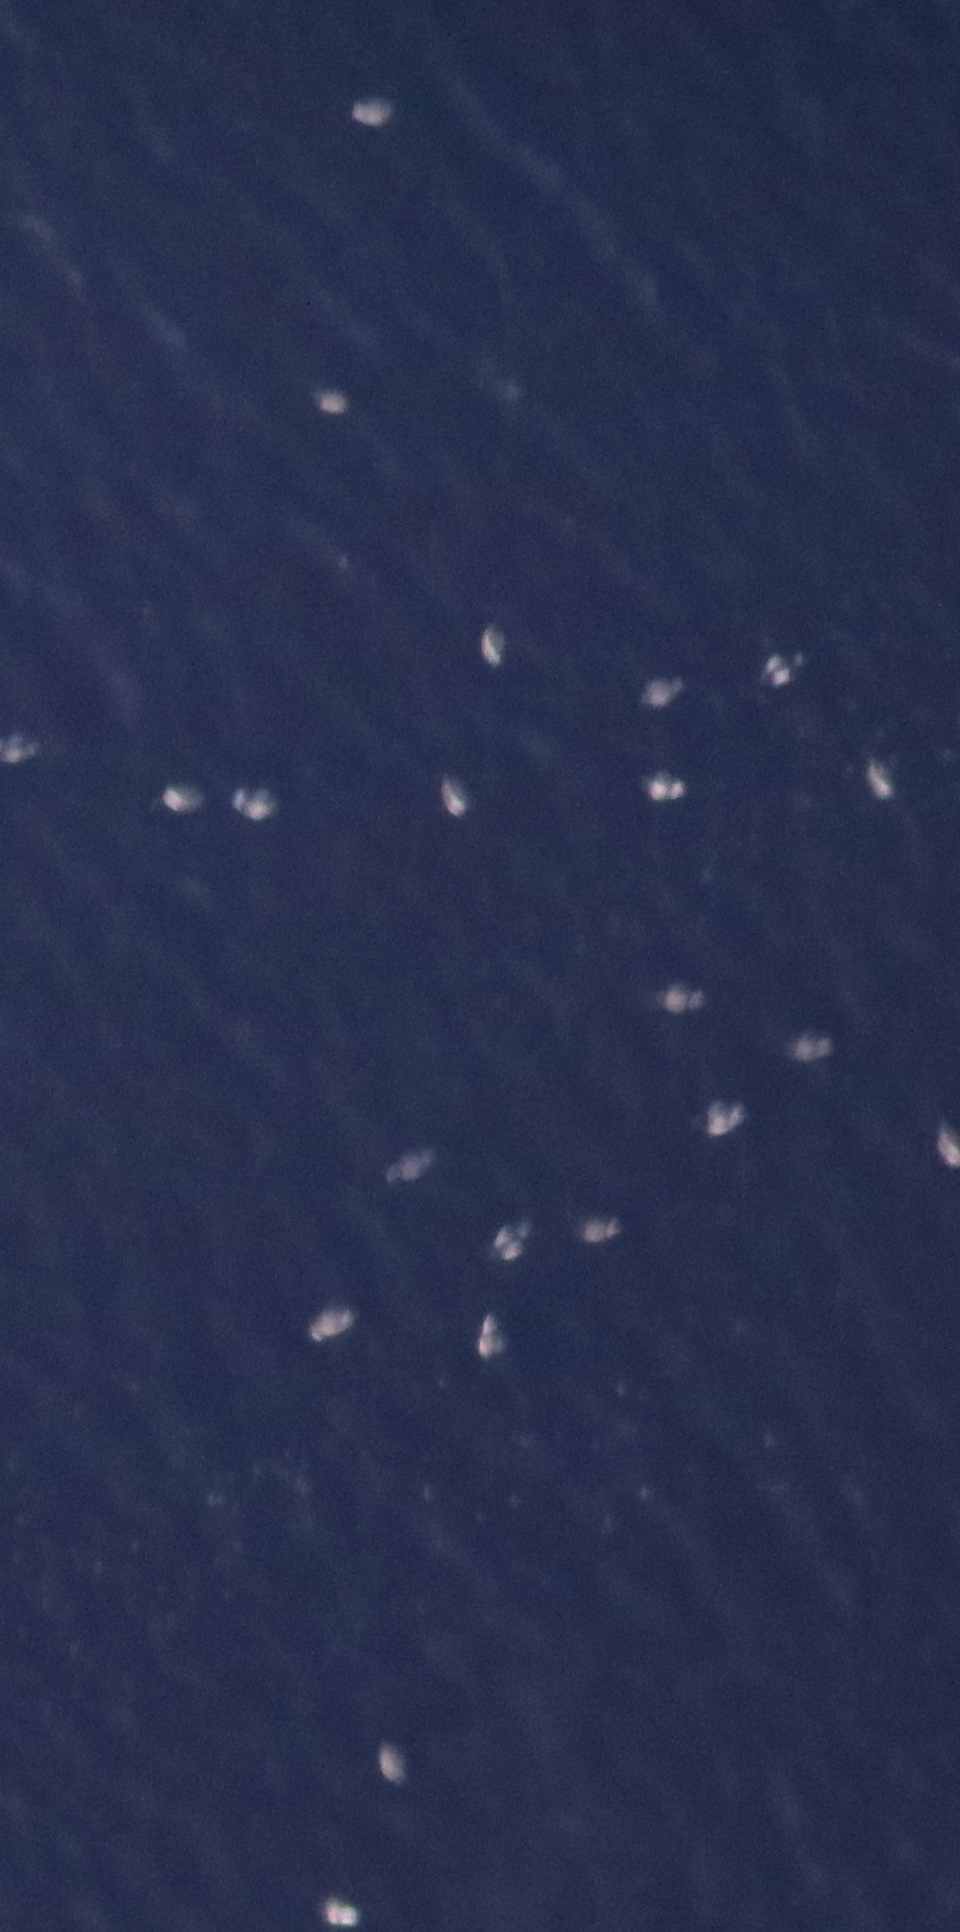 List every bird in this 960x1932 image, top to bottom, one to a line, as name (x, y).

other bird (372, 110)
other bird (335, 403)
brant (497, 646)
brant (778, 670)
brant (657, 693)
brant (8, 750)
brant (657, 784)
brant (881, 785)
brant (191, 796)
brant (261, 805)
brant (459, 806)
brant (683, 998)
brant (810, 1047)
brant (723, 1117)
other bird (951, 1145)
brant (410, 1168)
brant (590, 1230)
brant (515, 1237)
brant (332, 1317)
brant (496, 1341)
brant (389, 1759)
brant (341, 1913)